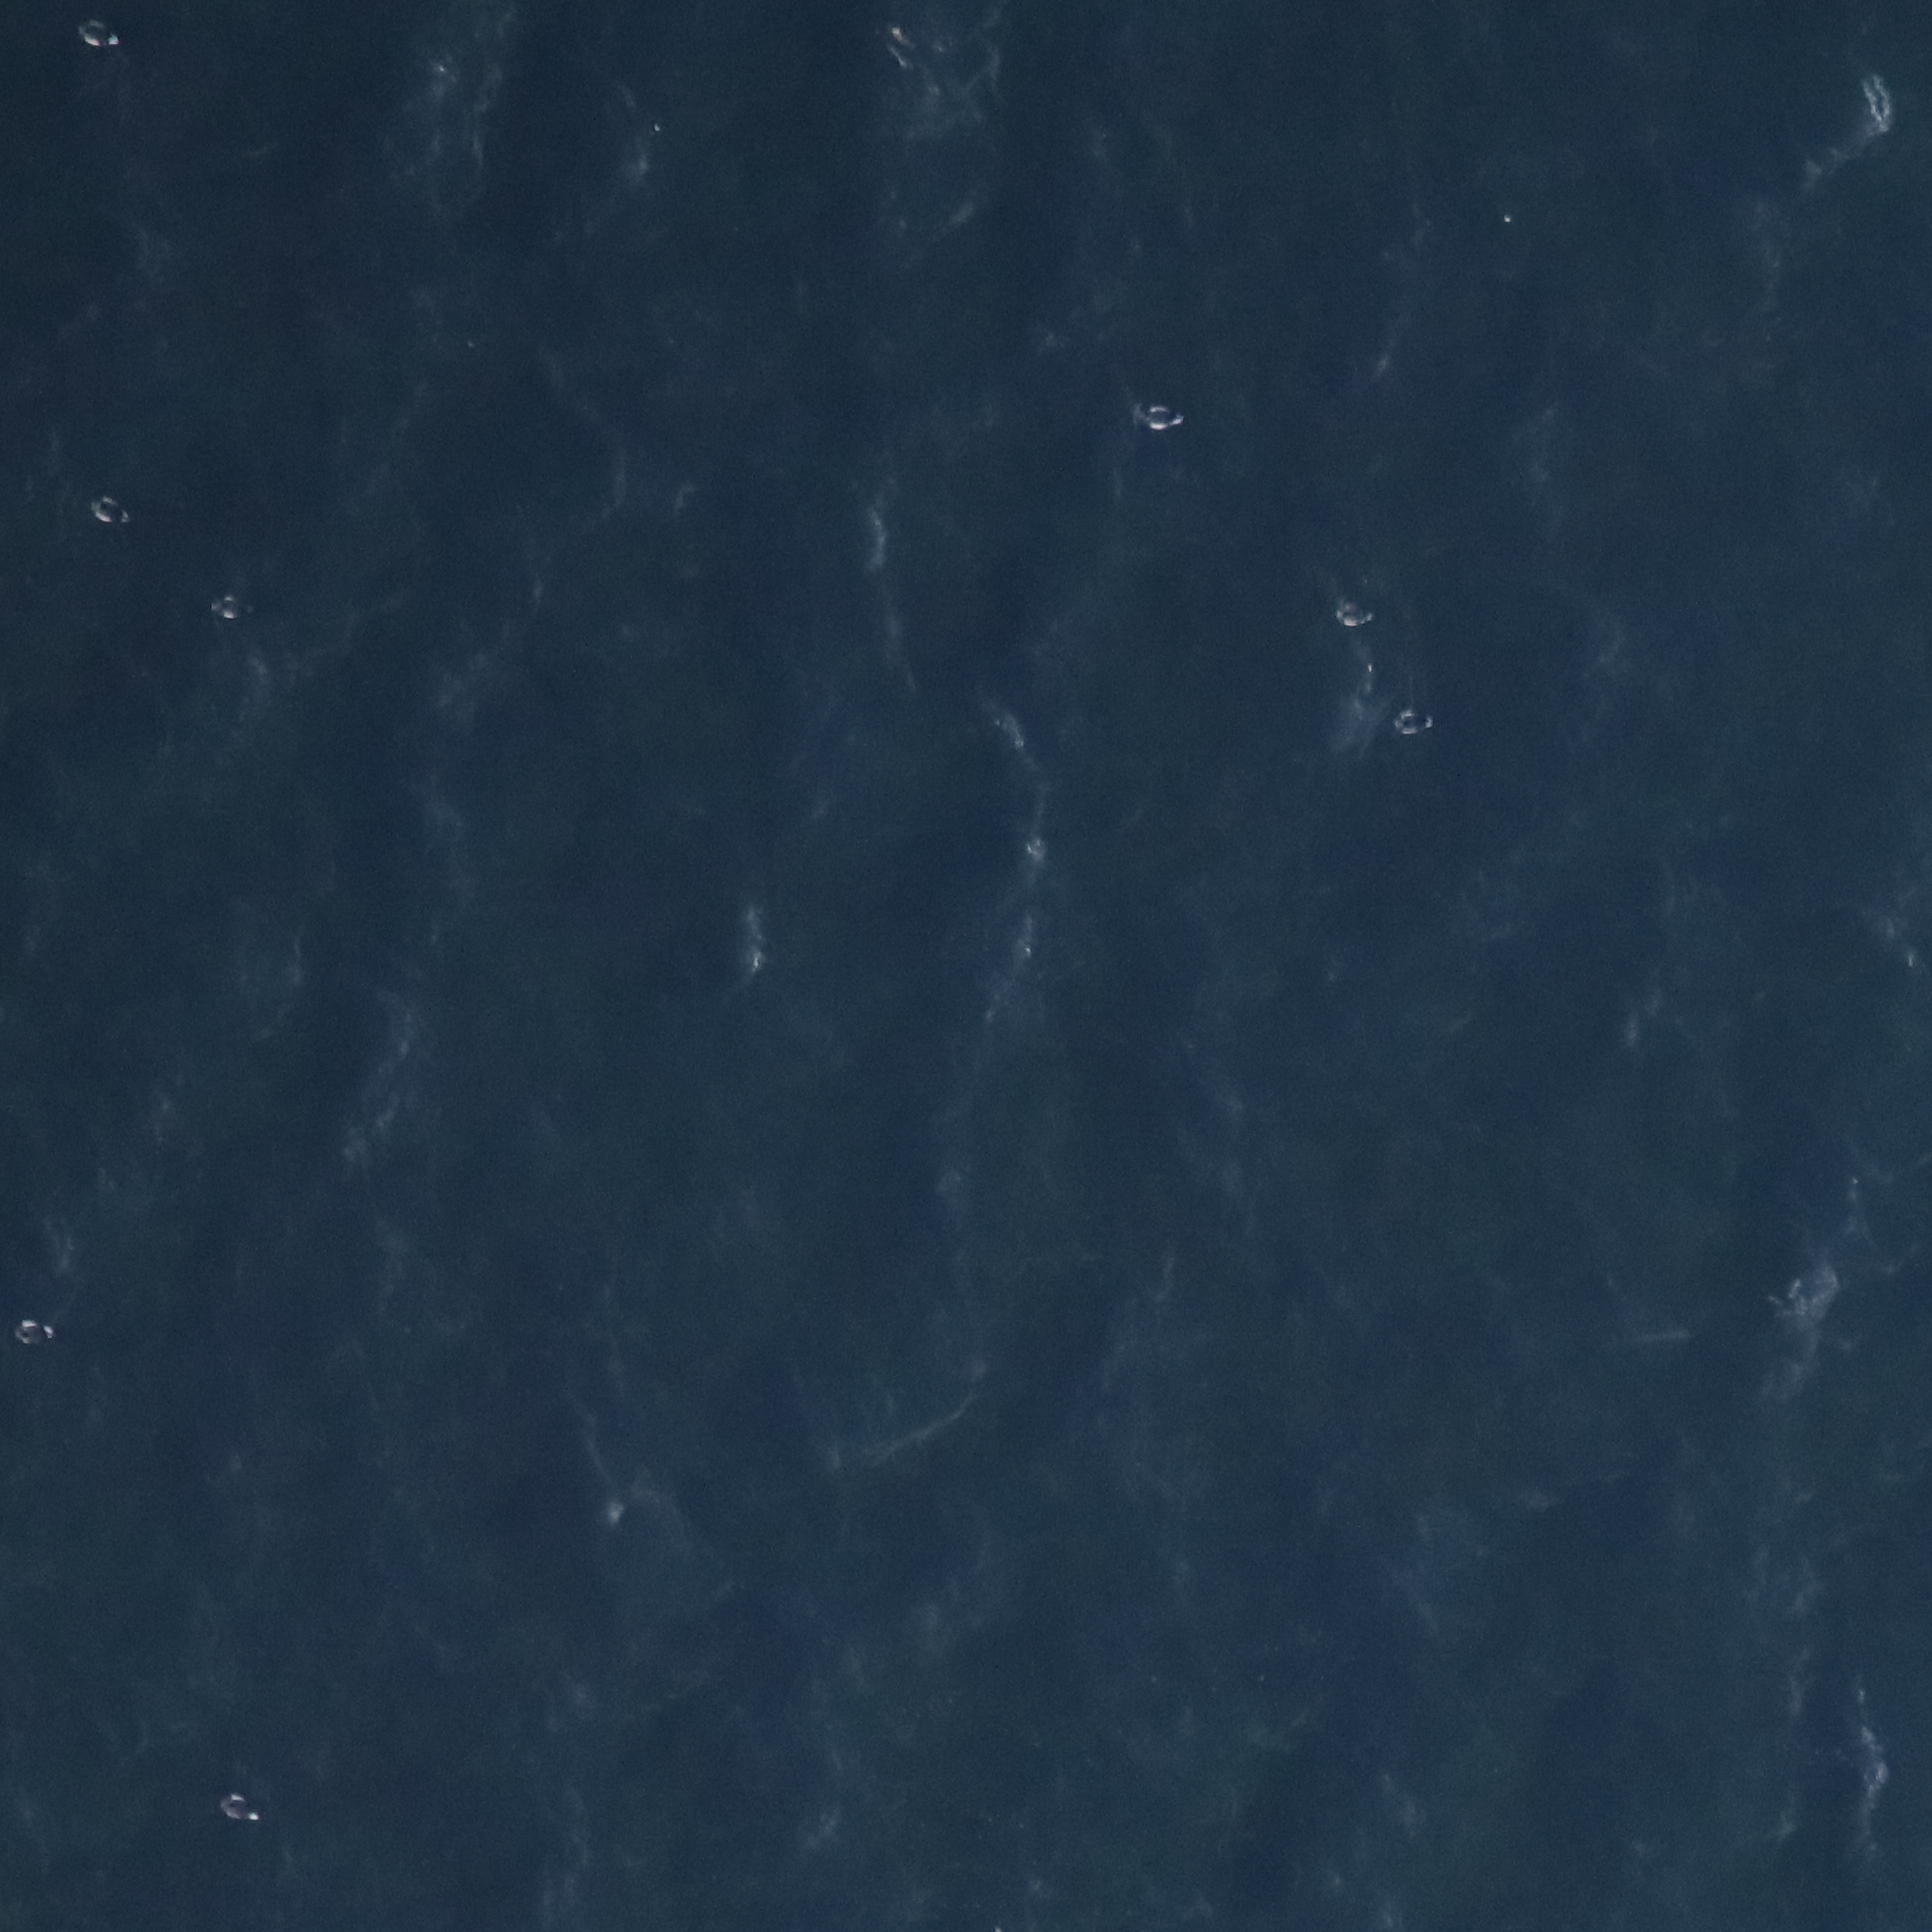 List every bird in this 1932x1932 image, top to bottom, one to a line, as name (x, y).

brant (98, 32)
brant (1157, 416)
brant (111, 511)
brant (231, 609)
brant (1351, 617)
brant (1415, 728)
brant (32, 1332)
brant (242, 1808)